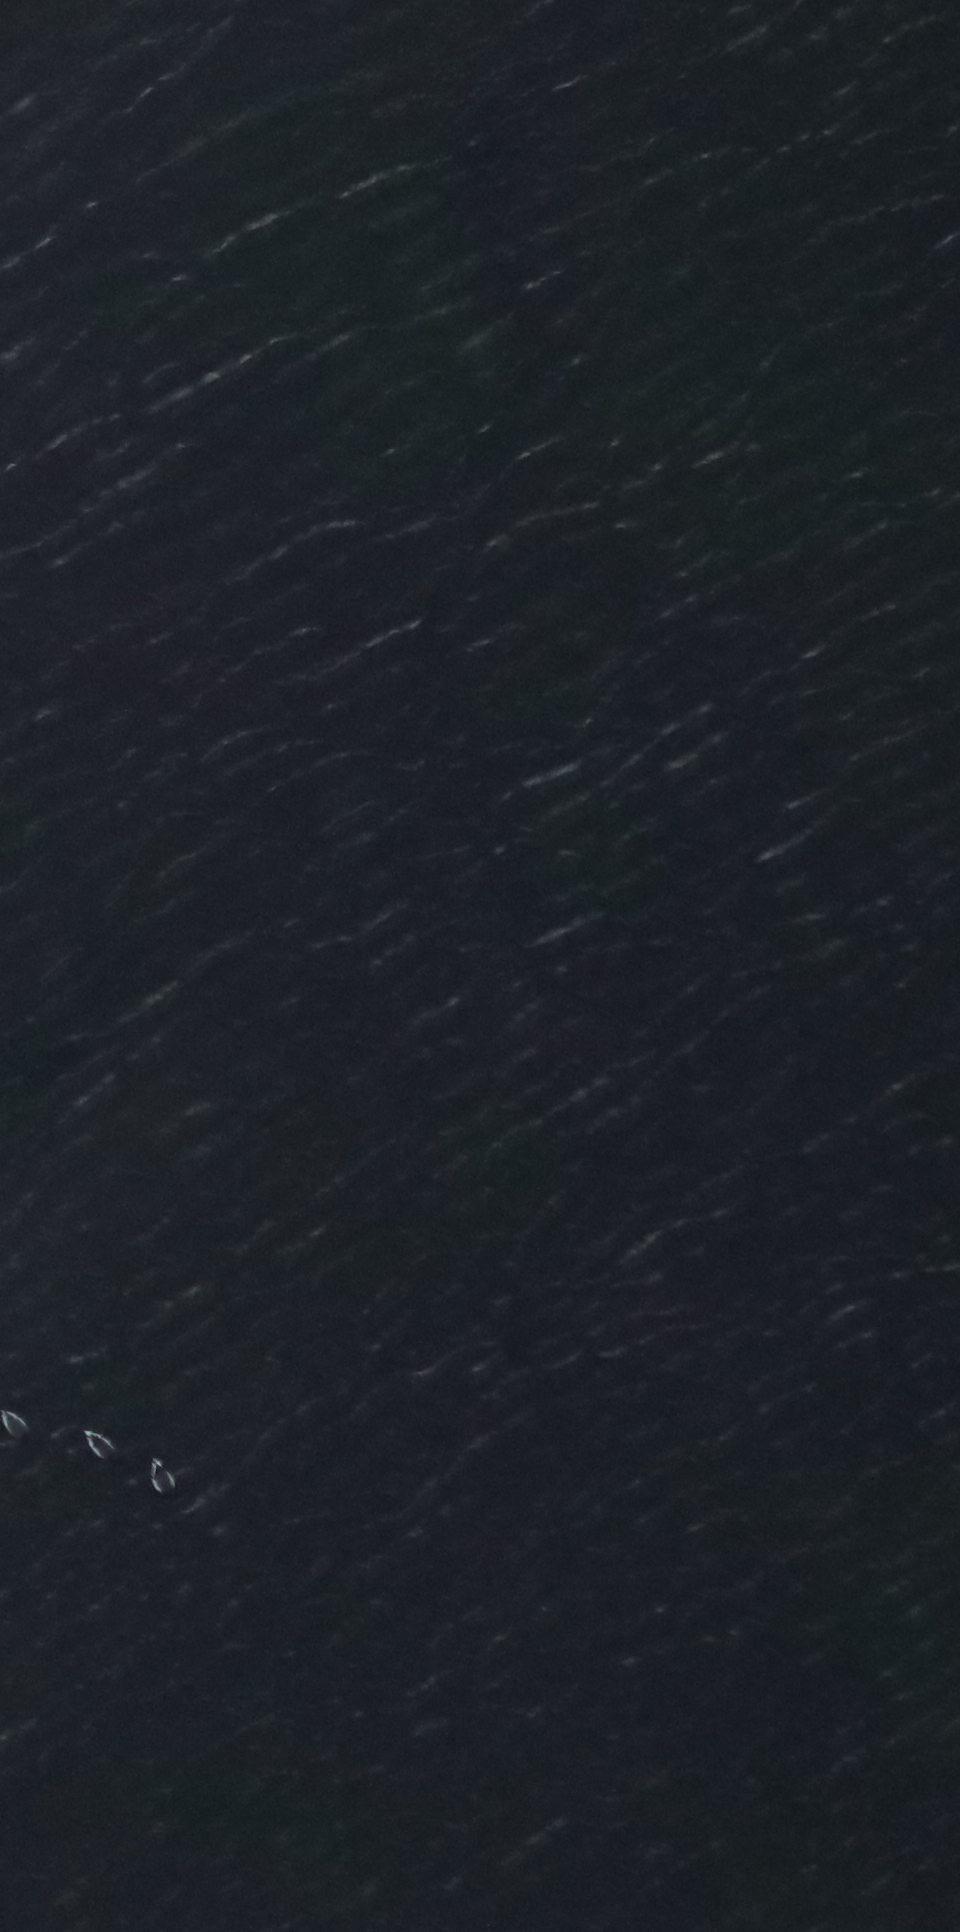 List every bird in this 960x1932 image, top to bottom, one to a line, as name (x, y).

brant (12, 1426)
brant (99, 1445)
brant (161, 1478)